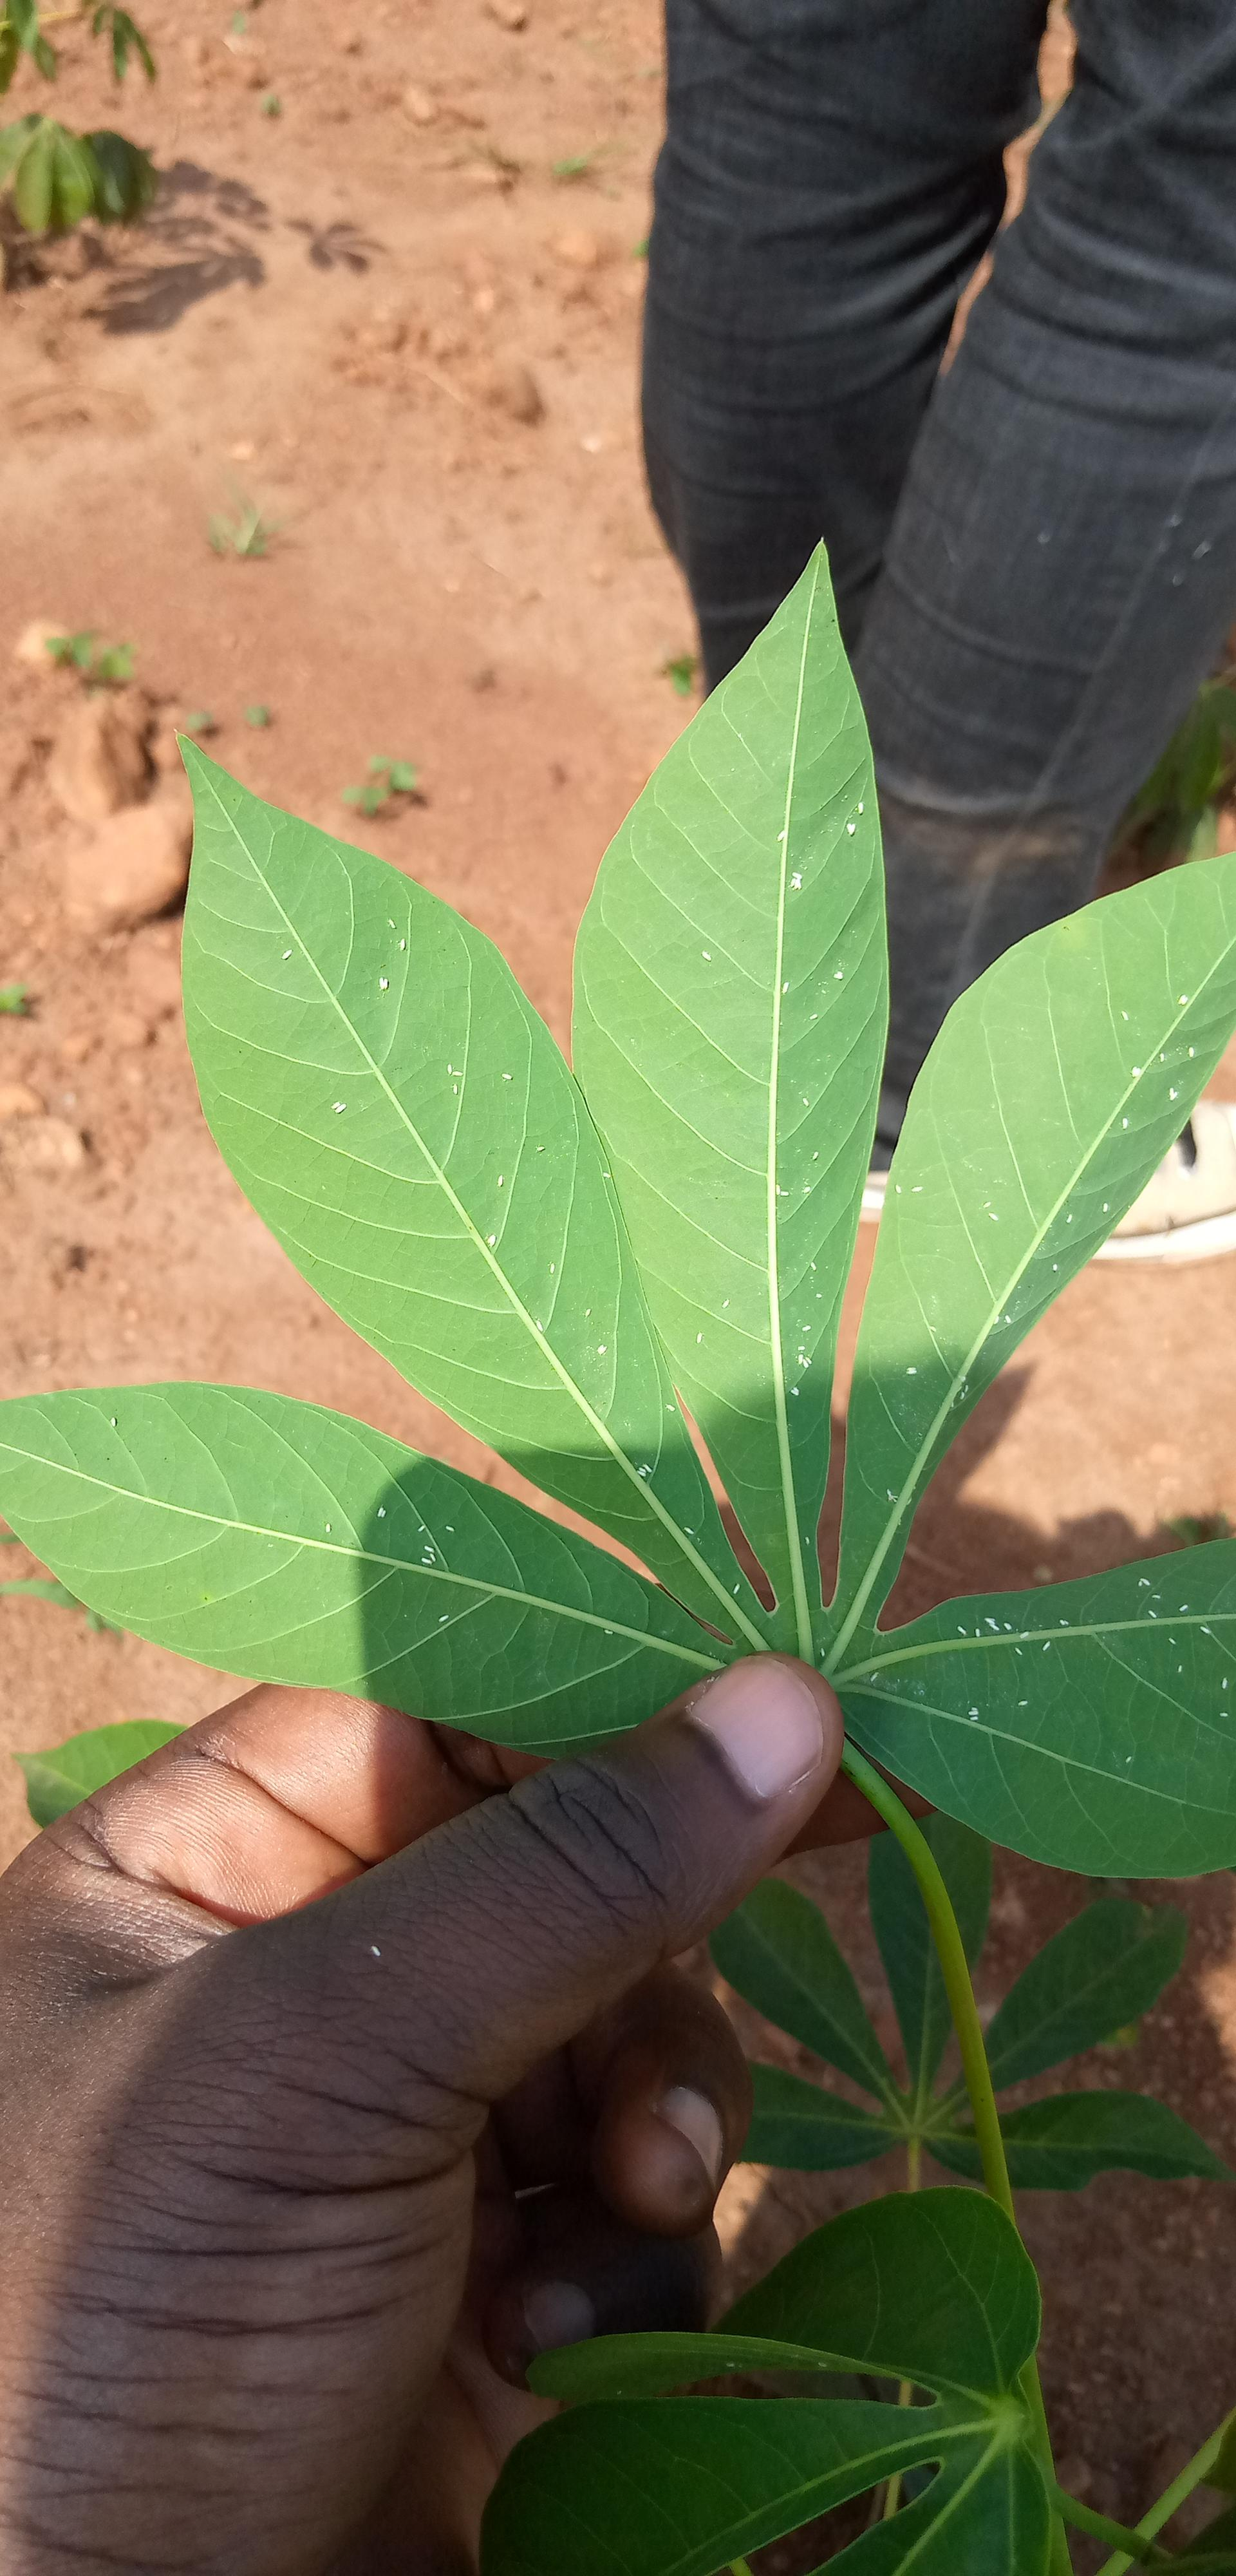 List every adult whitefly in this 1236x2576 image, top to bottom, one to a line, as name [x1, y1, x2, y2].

whitefly [856, 800, 868, 816]
whitefly [845, 820, 858, 838]
whitefly [775, 828, 789, 842]
whitefly [791, 872, 804, 879]
whitefly [794, 876, 798, 890]
whitefly [789, 878, 796, 888]
whitefly [798, 878, 803, 891]
whitefly [387, 917, 399, 931]
whitefly [398, 937, 409, 951]
whitefly [280, 947, 295, 961]
whitefly [700, 949, 714, 963]
whitefly [836, 970, 844, 976]
whitefly [832, 973, 844, 981]
whitefly [377, 976, 384, 992]
whitefly [384, 978, 389, 990]
whitefly [780, 979, 791, 996]
whitefly [1177, 994, 1187, 1007]
whitefly [1183, 996, 1189, 1006]
whitefly [1119, 1009, 1132, 1022]
whitefly [808, 1012, 819, 1022]
whitefly [1186, 1046, 1197, 1059]
whitefly [1157, 1051, 1168, 1065]
whitefly [445, 1061, 453, 1076]
whitefly [1131, 1066, 1138, 1079]
whitefly [1135, 1068, 1141, 1079]
whitefly [451, 1069, 465, 1077]
whitefly [500, 1071, 515, 1082]
whitefly [451, 1083, 460, 1096]
whitefly [1168, 1086, 1174, 1096]
whitefly [1170, 1090, 1179, 1103]
whitefly [800, 1096, 811, 1108]
whitefly [330, 1101, 341, 1110]
whitefly [335, 1103, 347, 1116]
whitefly [1121, 1115, 1131, 1132]
whitefly [534, 1144, 548, 1153]
whitefly [811, 1149, 820, 1162]
whitefly [601, 1171, 612, 1180]
whitefly [496, 1173, 505, 1188]
whitefly [775, 1182, 780, 1197]
whitefly [893, 1183, 904, 1195]
whitefly [801, 1185, 812, 1194]
whitefly [909, 1185, 924, 1193]
whitefly [780, 1190, 791, 1197]
whitefly [981, 1199, 993, 1210]
whitefly [1100, 1201, 1112, 1215]
whitefly [1064, 1210, 1074, 1226]
whitefly [987, 1212, 1000, 1222]
whitefly [486, 1233, 495, 1244]
whitefly [490, 1235, 496, 1248]
whitefly [809, 1260, 819, 1273]
whitefly [548, 1261, 557, 1276]
whitefly [1051, 1262, 1061, 1273]
whitefly [814, 1292, 823, 1301]
whitefly [720, 1296, 732, 1310]
whitefly [584, 1306, 592, 1319]
whitefly [1004, 1314, 1014, 1325]
whitefly [993, 1314, 1000, 1326]
whitefly [534, 1318, 546, 1332]
whitefly [800, 1323, 813, 1332]
whitefly [928, 1323, 940, 1334]
whitefly [694, 1330, 707, 1346]
whitefly [597, 1343, 604, 1352]
whitefly [796, 1345, 806, 1352]
whitefly [599, 1345, 608, 1356]
whitefly [796, 1352, 804, 1366]
whitefly [805, 1356, 814, 1366]
whitefly [802, 1359, 809, 1369]
whitefly [905, 1366, 917, 1371]
whitefly [905, 1370, 919, 1376]
whitefly [962, 1384, 971, 1394]
whitefly [793, 1387, 801, 1393]
whitefly [789, 1389, 800, 1397]
whitefly [959, 1390, 966, 1402]
whitefly [664, 1402, 677, 1414]
whitefly [109, 1415, 119, 1429]
whitefly [642, 1463, 654, 1475]
whitefly [637, 1466, 648, 1474]
whitefly [635, 1470, 647, 1479]
whitefly [885, 1488, 899, 1505]
whitefly [377, 1507, 384, 1519]
whitefly [381, 1510, 387, 1519]
whitefly [324, 1522, 333, 1533]
whitefly [416, 1523, 427, 1534]
whitefly [444, 1524, 456, 1533]
whitefly [683, 1525, 697, 1537]
whitefly [804, 1535, 812, 1547]
whitefly [423, 1544, 435, 1554]
whitefly [429, 1553, 438, 1564]
whitefly [420, 1557, 433, 1566]
whitefly [1140, 1577, 1152, 1587]
whitefly [1138, 1578, 1142, 1588]
whitefly [731, 1580, 743, 1596]
whitefly [1150, 1593, 1163, 1601]
whitefly [1177, 1603, 1192, 1615]
whitefly [1147, 1608, 1160, 1620]
whitefly [435, 1613, 451, 1624]
whitefly [983, 1616, 996, 1624]
whitefly [1058, 1618, 1065, 1627]
whitefly [1003, 1622, 1015, 1633]
whitefly [988, 1624, 1001, 1633]
whitefly [955, 1625, 967, 1638]
whitefly [1198, 1625, 1211, 1636]
whitefly [974, 1626, 982, 1639]
whitefly [603, 1628, 615, 1636]
whitefly [1018, 1630, 1031, 1640]
whitefly [1168, 1635, 1179, 1647]
whitefly [1040, 1639, 1053, 1653]
whitefly [1013, 1645, 1025, 1657]
whitefly [818, 1647, 827, 1658]
whitefly [1175, 1663, 1184, 1674]
whitefly [868, 1669, 883, 1684]
whitefly [1220, 1675, 1230, 1690]
whitefly [1015, 1699, 1029, 1707]
whitefly [969, 1706, 981, 1711]
whitefly [1217, 1710, 1231, 1719]
whitefly [967, 1710, 981, 1716]
whitefly [969, 1716, 980, 1721]
whitefly [1123, 1755, 1134, 1765]